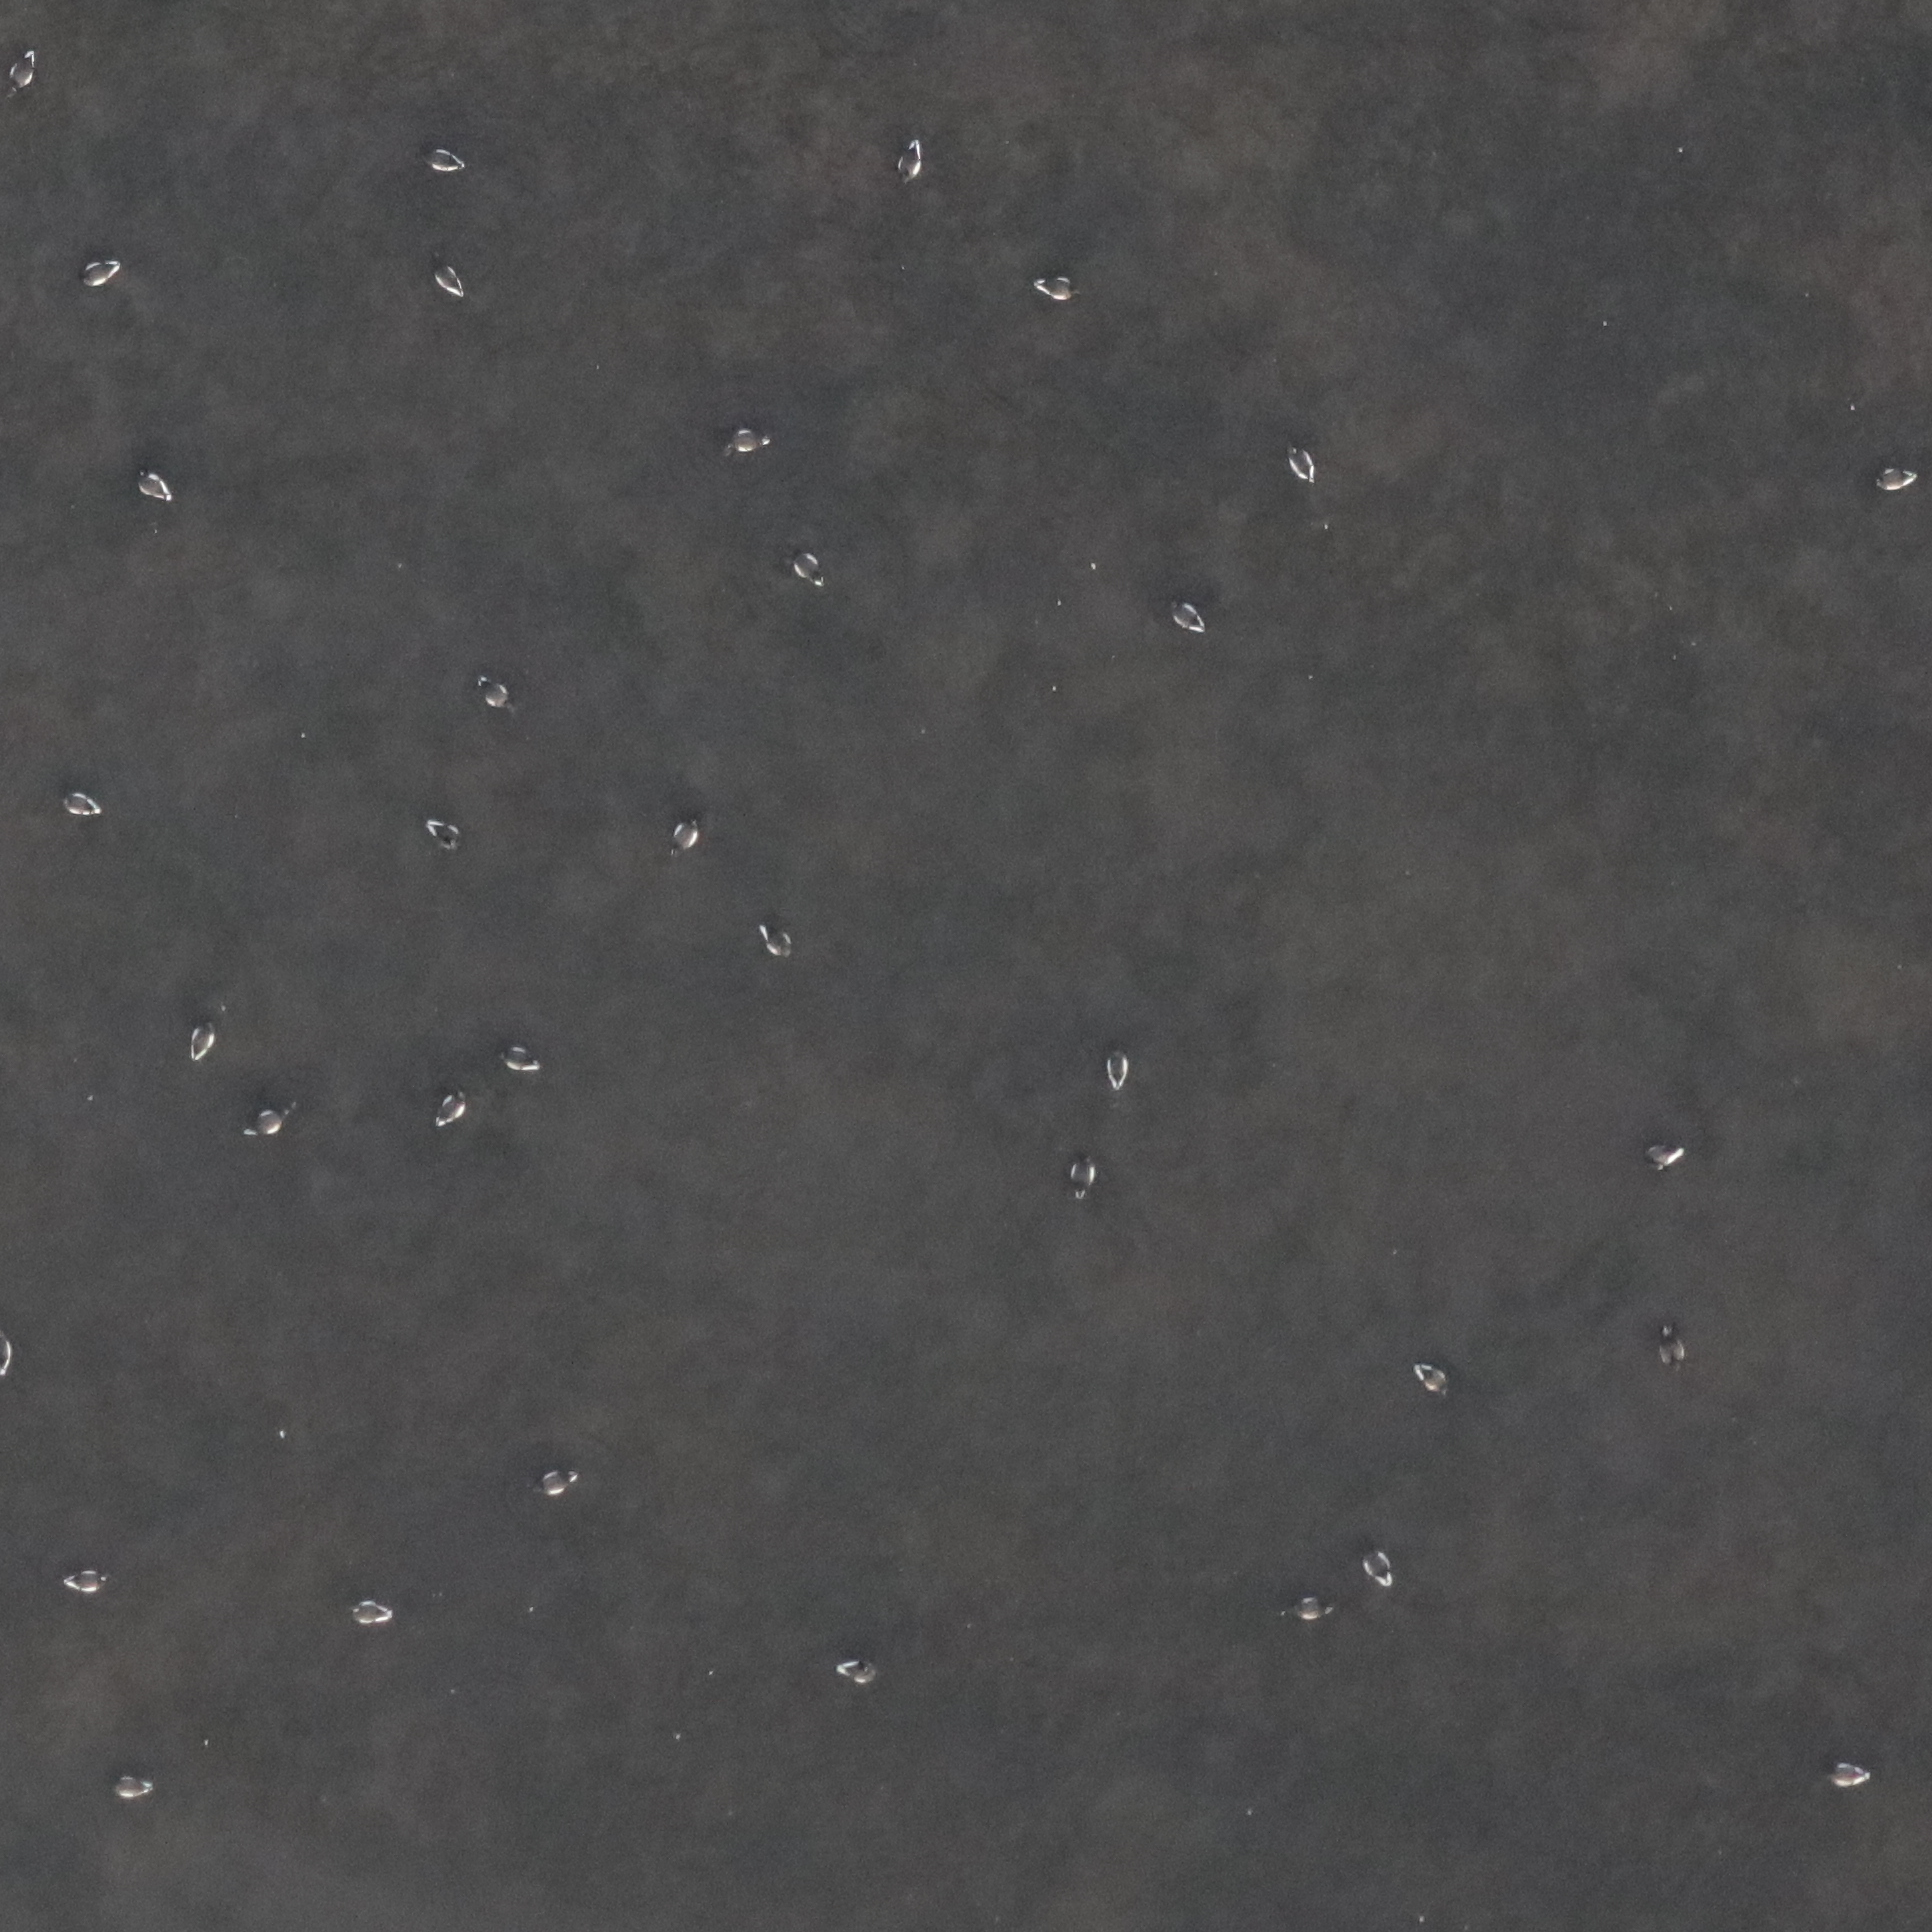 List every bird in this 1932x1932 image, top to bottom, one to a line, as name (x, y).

brant (23, 72)
brant (442, 159)
brant (910, 161)
brant (98, 273)
brant (448, 278)
brant (1058, 288)
brant (749, 441)
brant (1302, 463)
brant (1894, 477)
brant (152, 486)
brant (807, 568)
brant (1186, 617)
brant (496, 695)
brant (79, 805)
brant (445, 834)
brant (685, 835)
brant (778, 942)
brant (202, 1039)
brant (520, 1059)
brant (1117, 1068)
brant (450, 1107)
brant (268, 1121)
brant (1664, 1155)
brant (1081, 1175)
brant (1672, 1349)
brant (0, 1350)
brant (1434, 1378)
brant (556, 1484)
brant (1377, 1565)
brant (86, 1581)
brant (1311, 1608)
brant (371, 1612)
brant (858, 1669)
brant (1846, 1775)
brant (130, 1785)